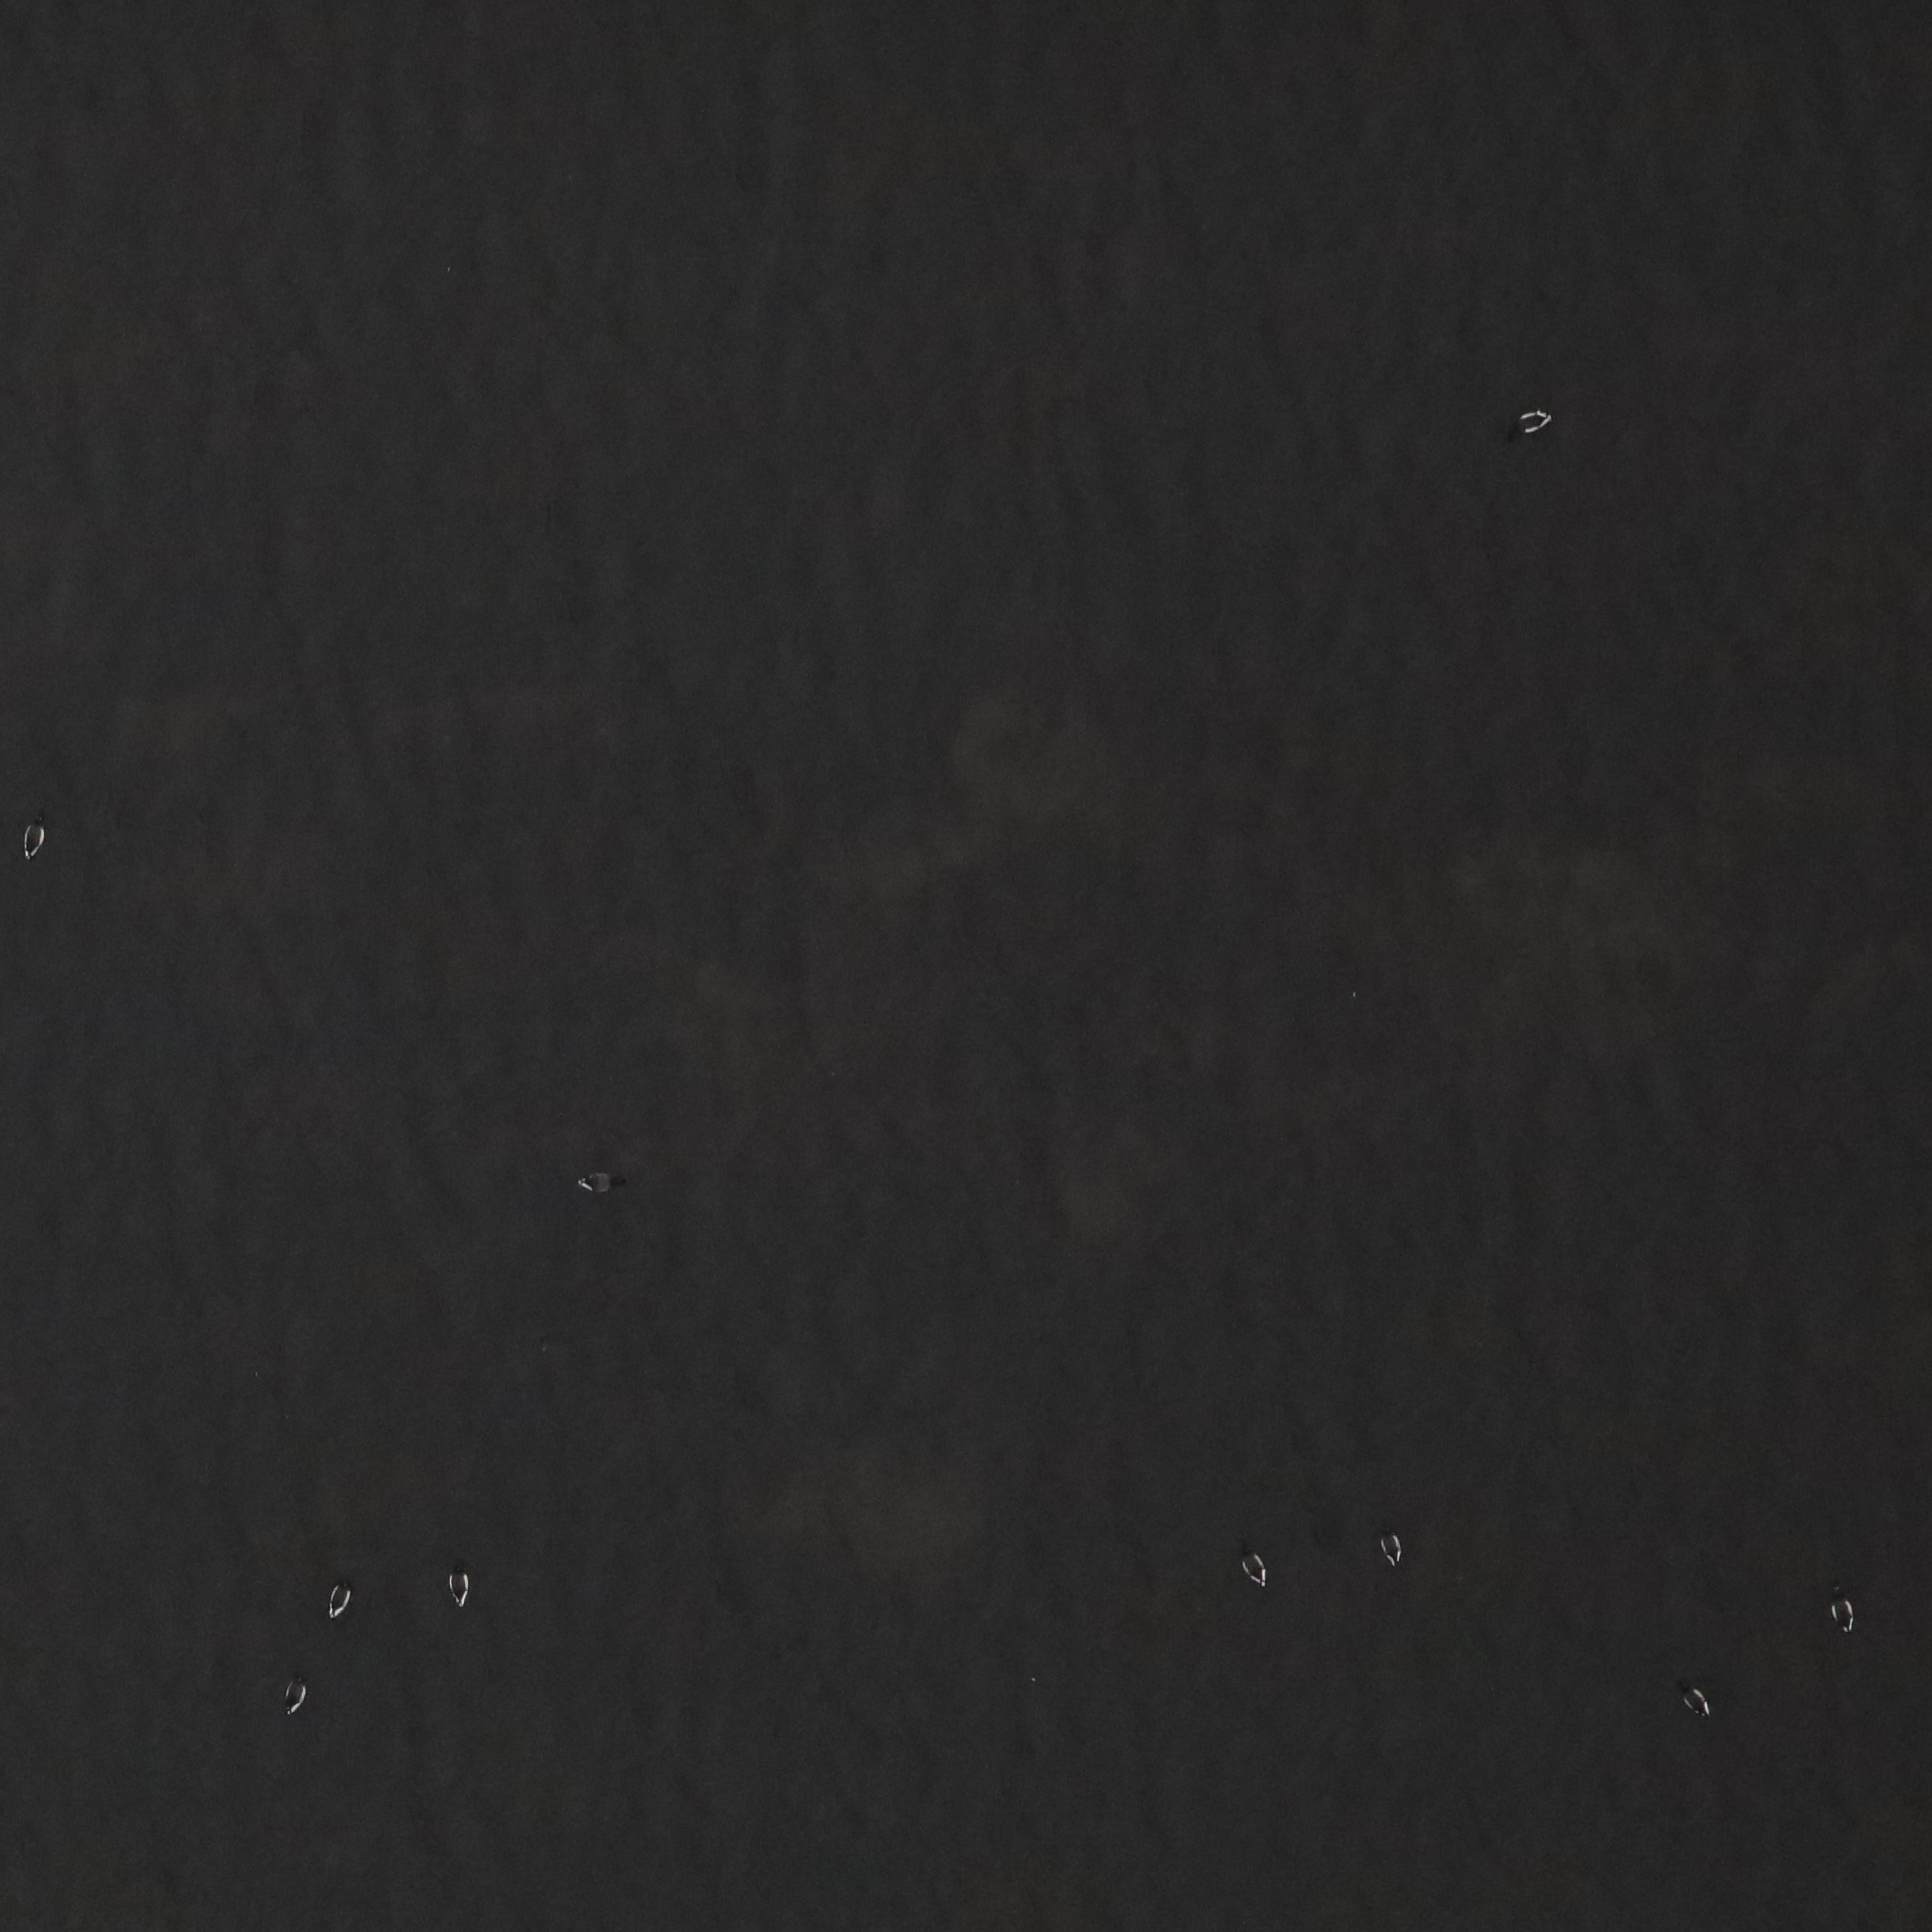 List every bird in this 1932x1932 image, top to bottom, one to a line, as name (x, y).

brant (1533, 424)
brant (33, 837)
brant (600, 1181)
brant (1390, 1546)
brant (1252, 1564)
brant (460, 1586)
brant (340, 1599)
brant (1842, 1609)
brant (296, 1694)
brant (1695, 1701)